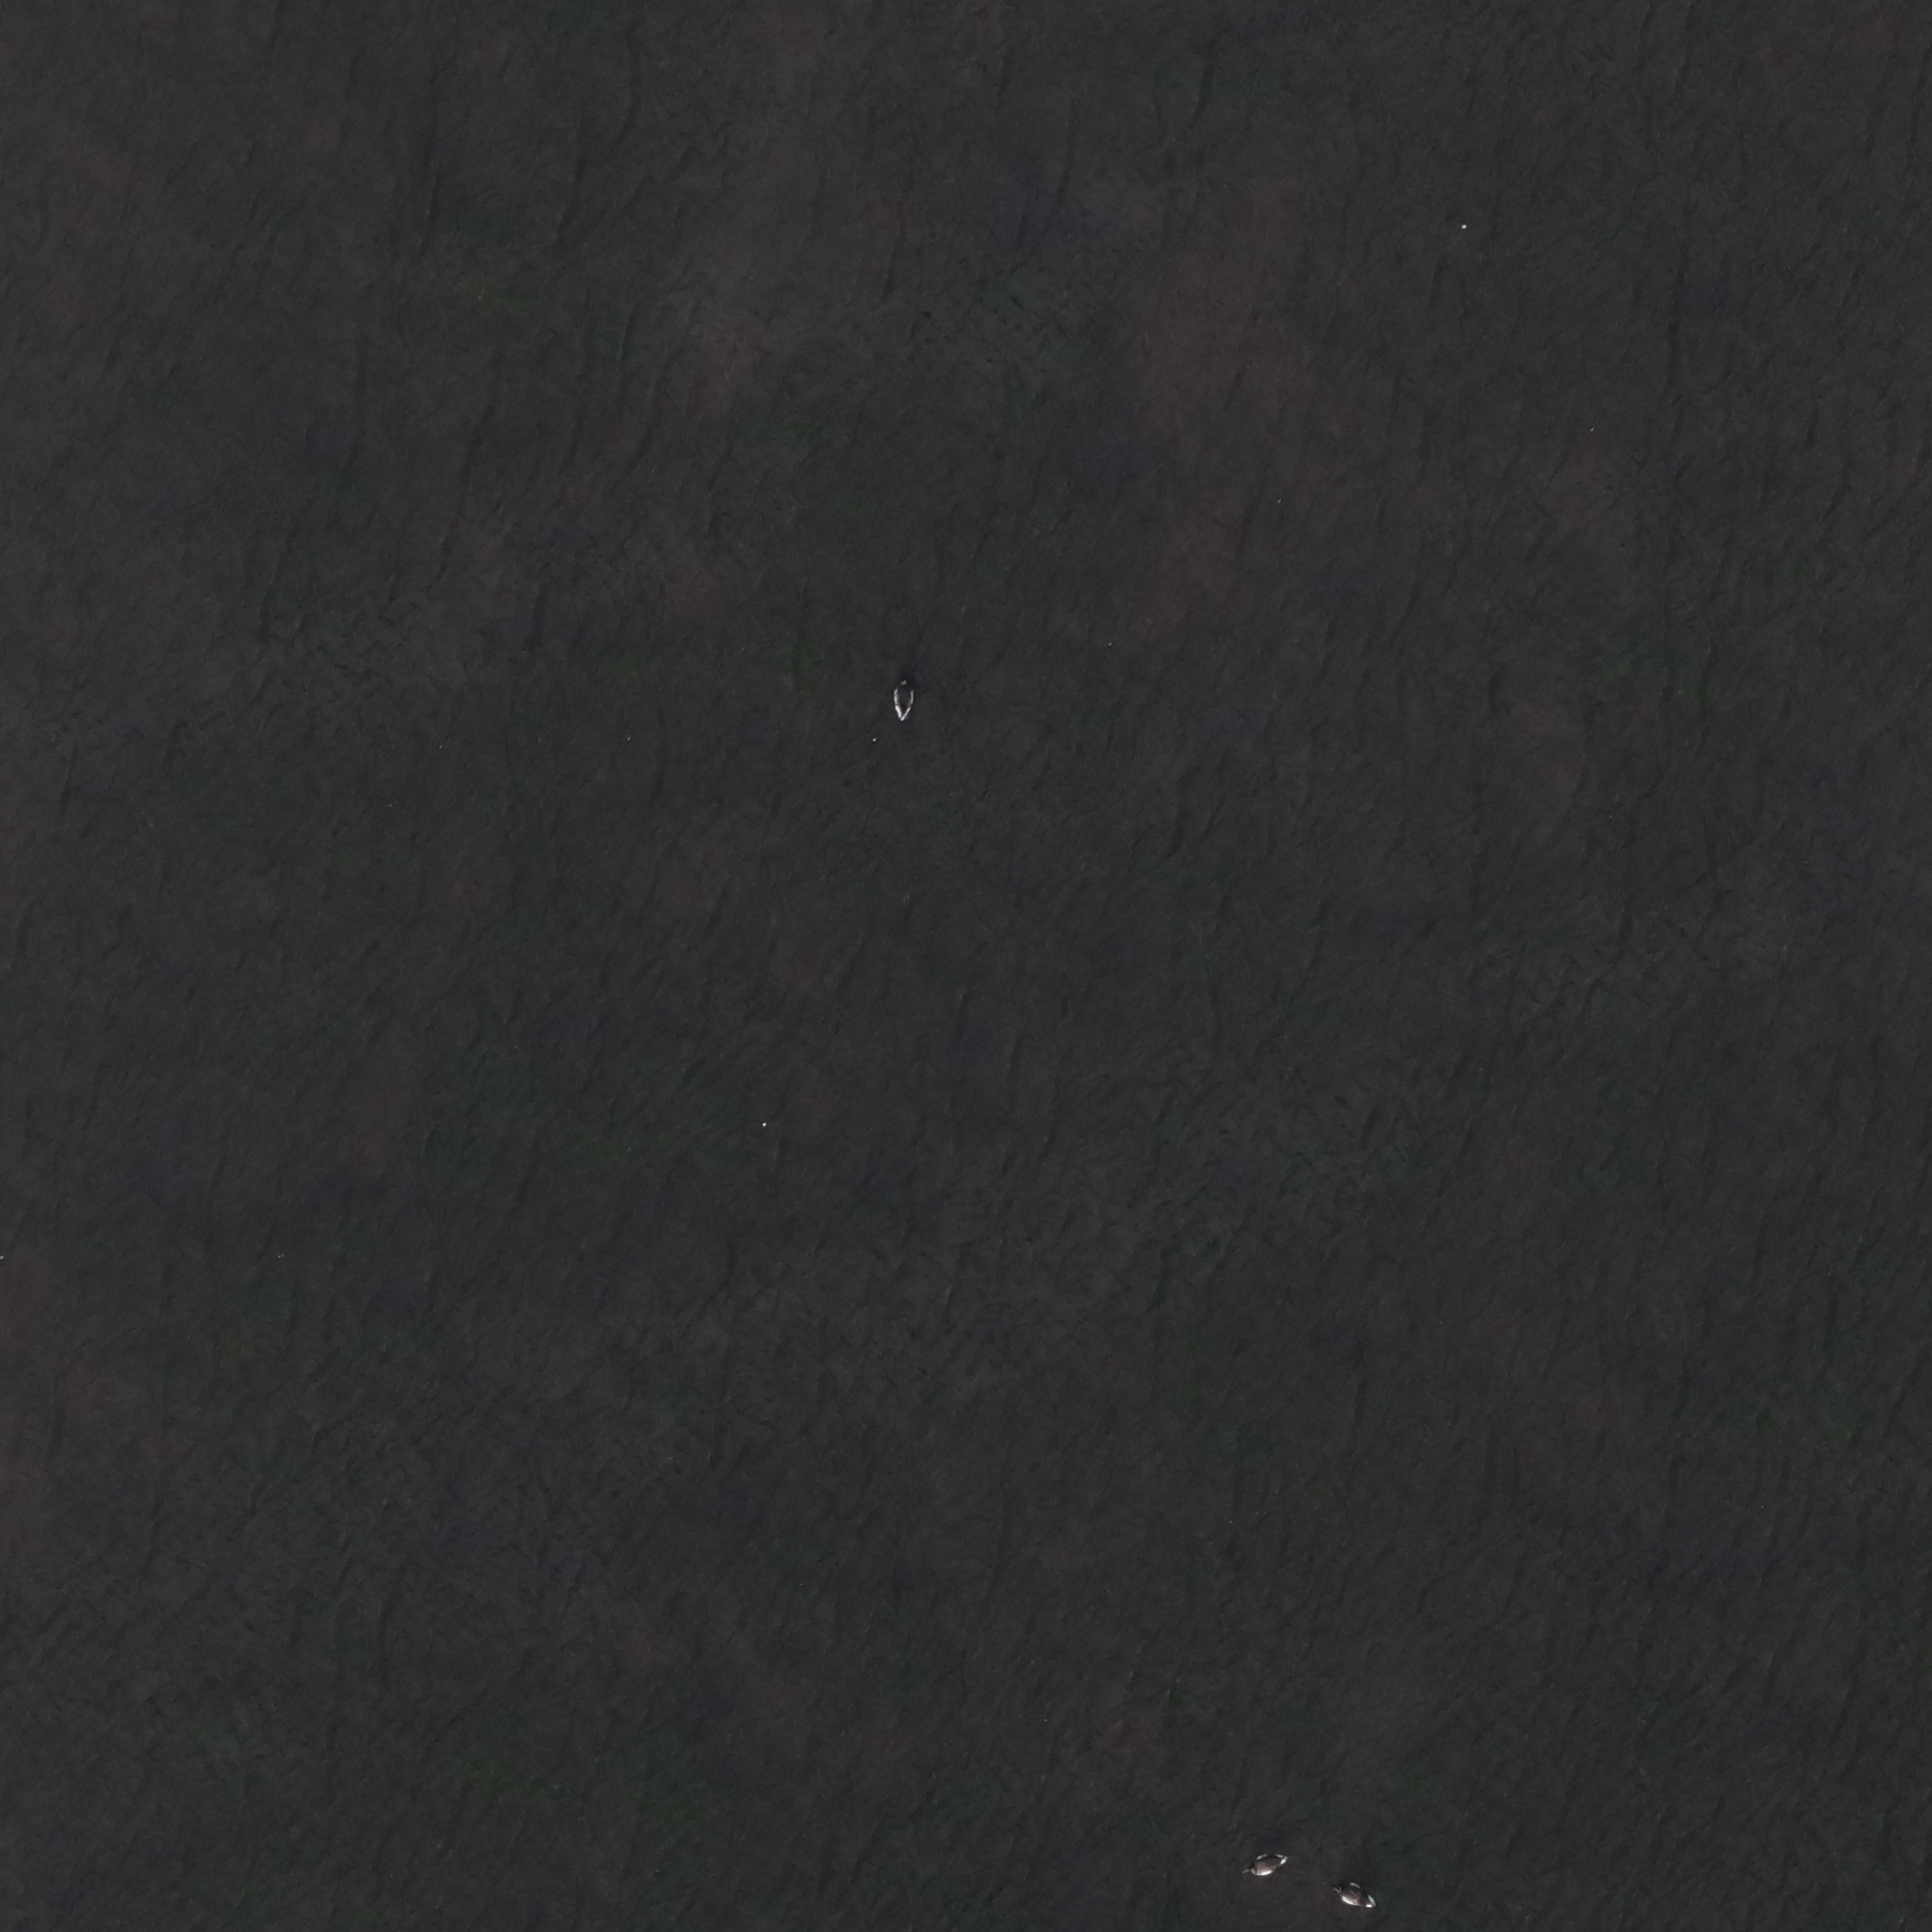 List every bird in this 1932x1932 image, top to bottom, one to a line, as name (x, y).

brant (904, 701)
brant (1265, 1865)
brant (1355, 1894)